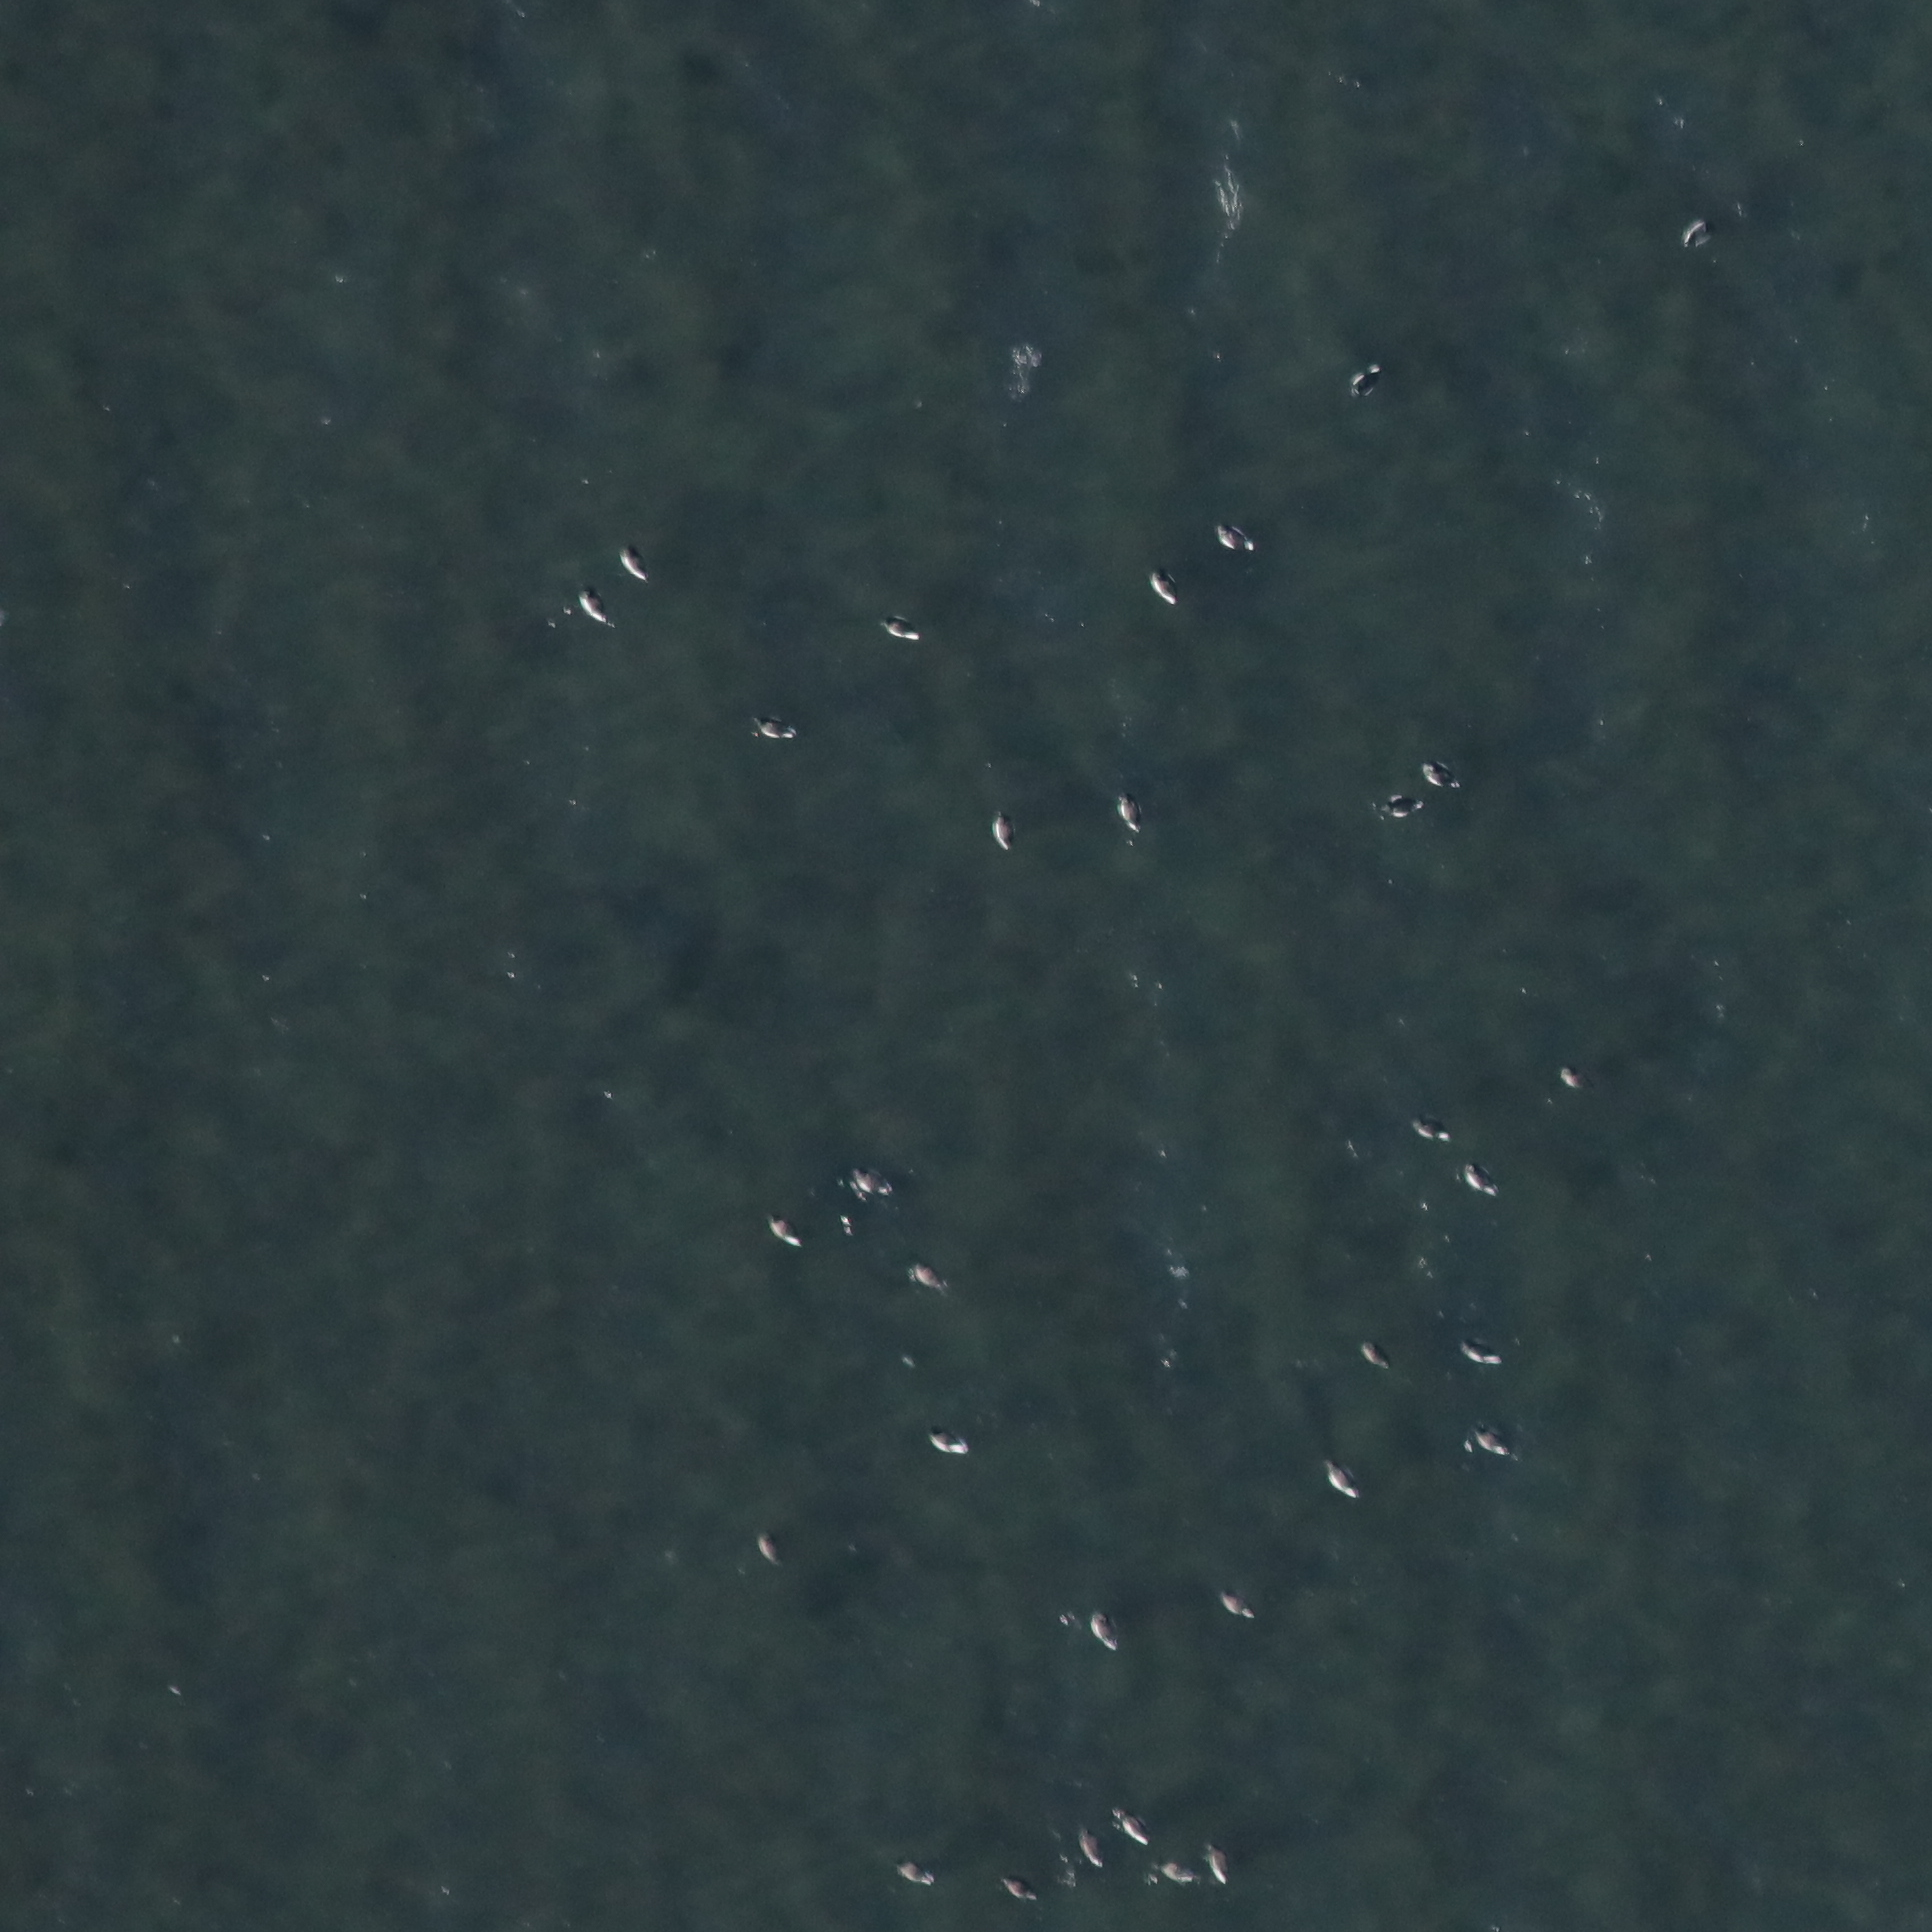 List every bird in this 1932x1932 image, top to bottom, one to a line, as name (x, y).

brant (1698, 233)
brant (1365, 382)
brant (1234, 539)
brant (634, 563)
brant (1164, 586)
brant (595, 609)
brant (900, 628)
brant (775, 728)
brant (1441, 775)
brant (1401, 810)
brant (1129, 813)
brant (1004, 830)
other bird (1570, 1074)
brant (1433, 1128)
brant (1478, 1178)
brant (867, 1183)
brant (784, 1229)
brant (928, 1274)
brant (1481, 1350)
other bird (1376, 1353)
brant (947, 1440)
brant (1485, 1440)
brant (1339, 1476)
other bird (768, 1547)
brant (1237, 1602)
brant (1103, 1629)
brant (1131, 1826)
brant (1088, 1846)
brant (1215, 1864)
brant (913, 1870)
brant (1175, 1872)
brant (1017, 1886)